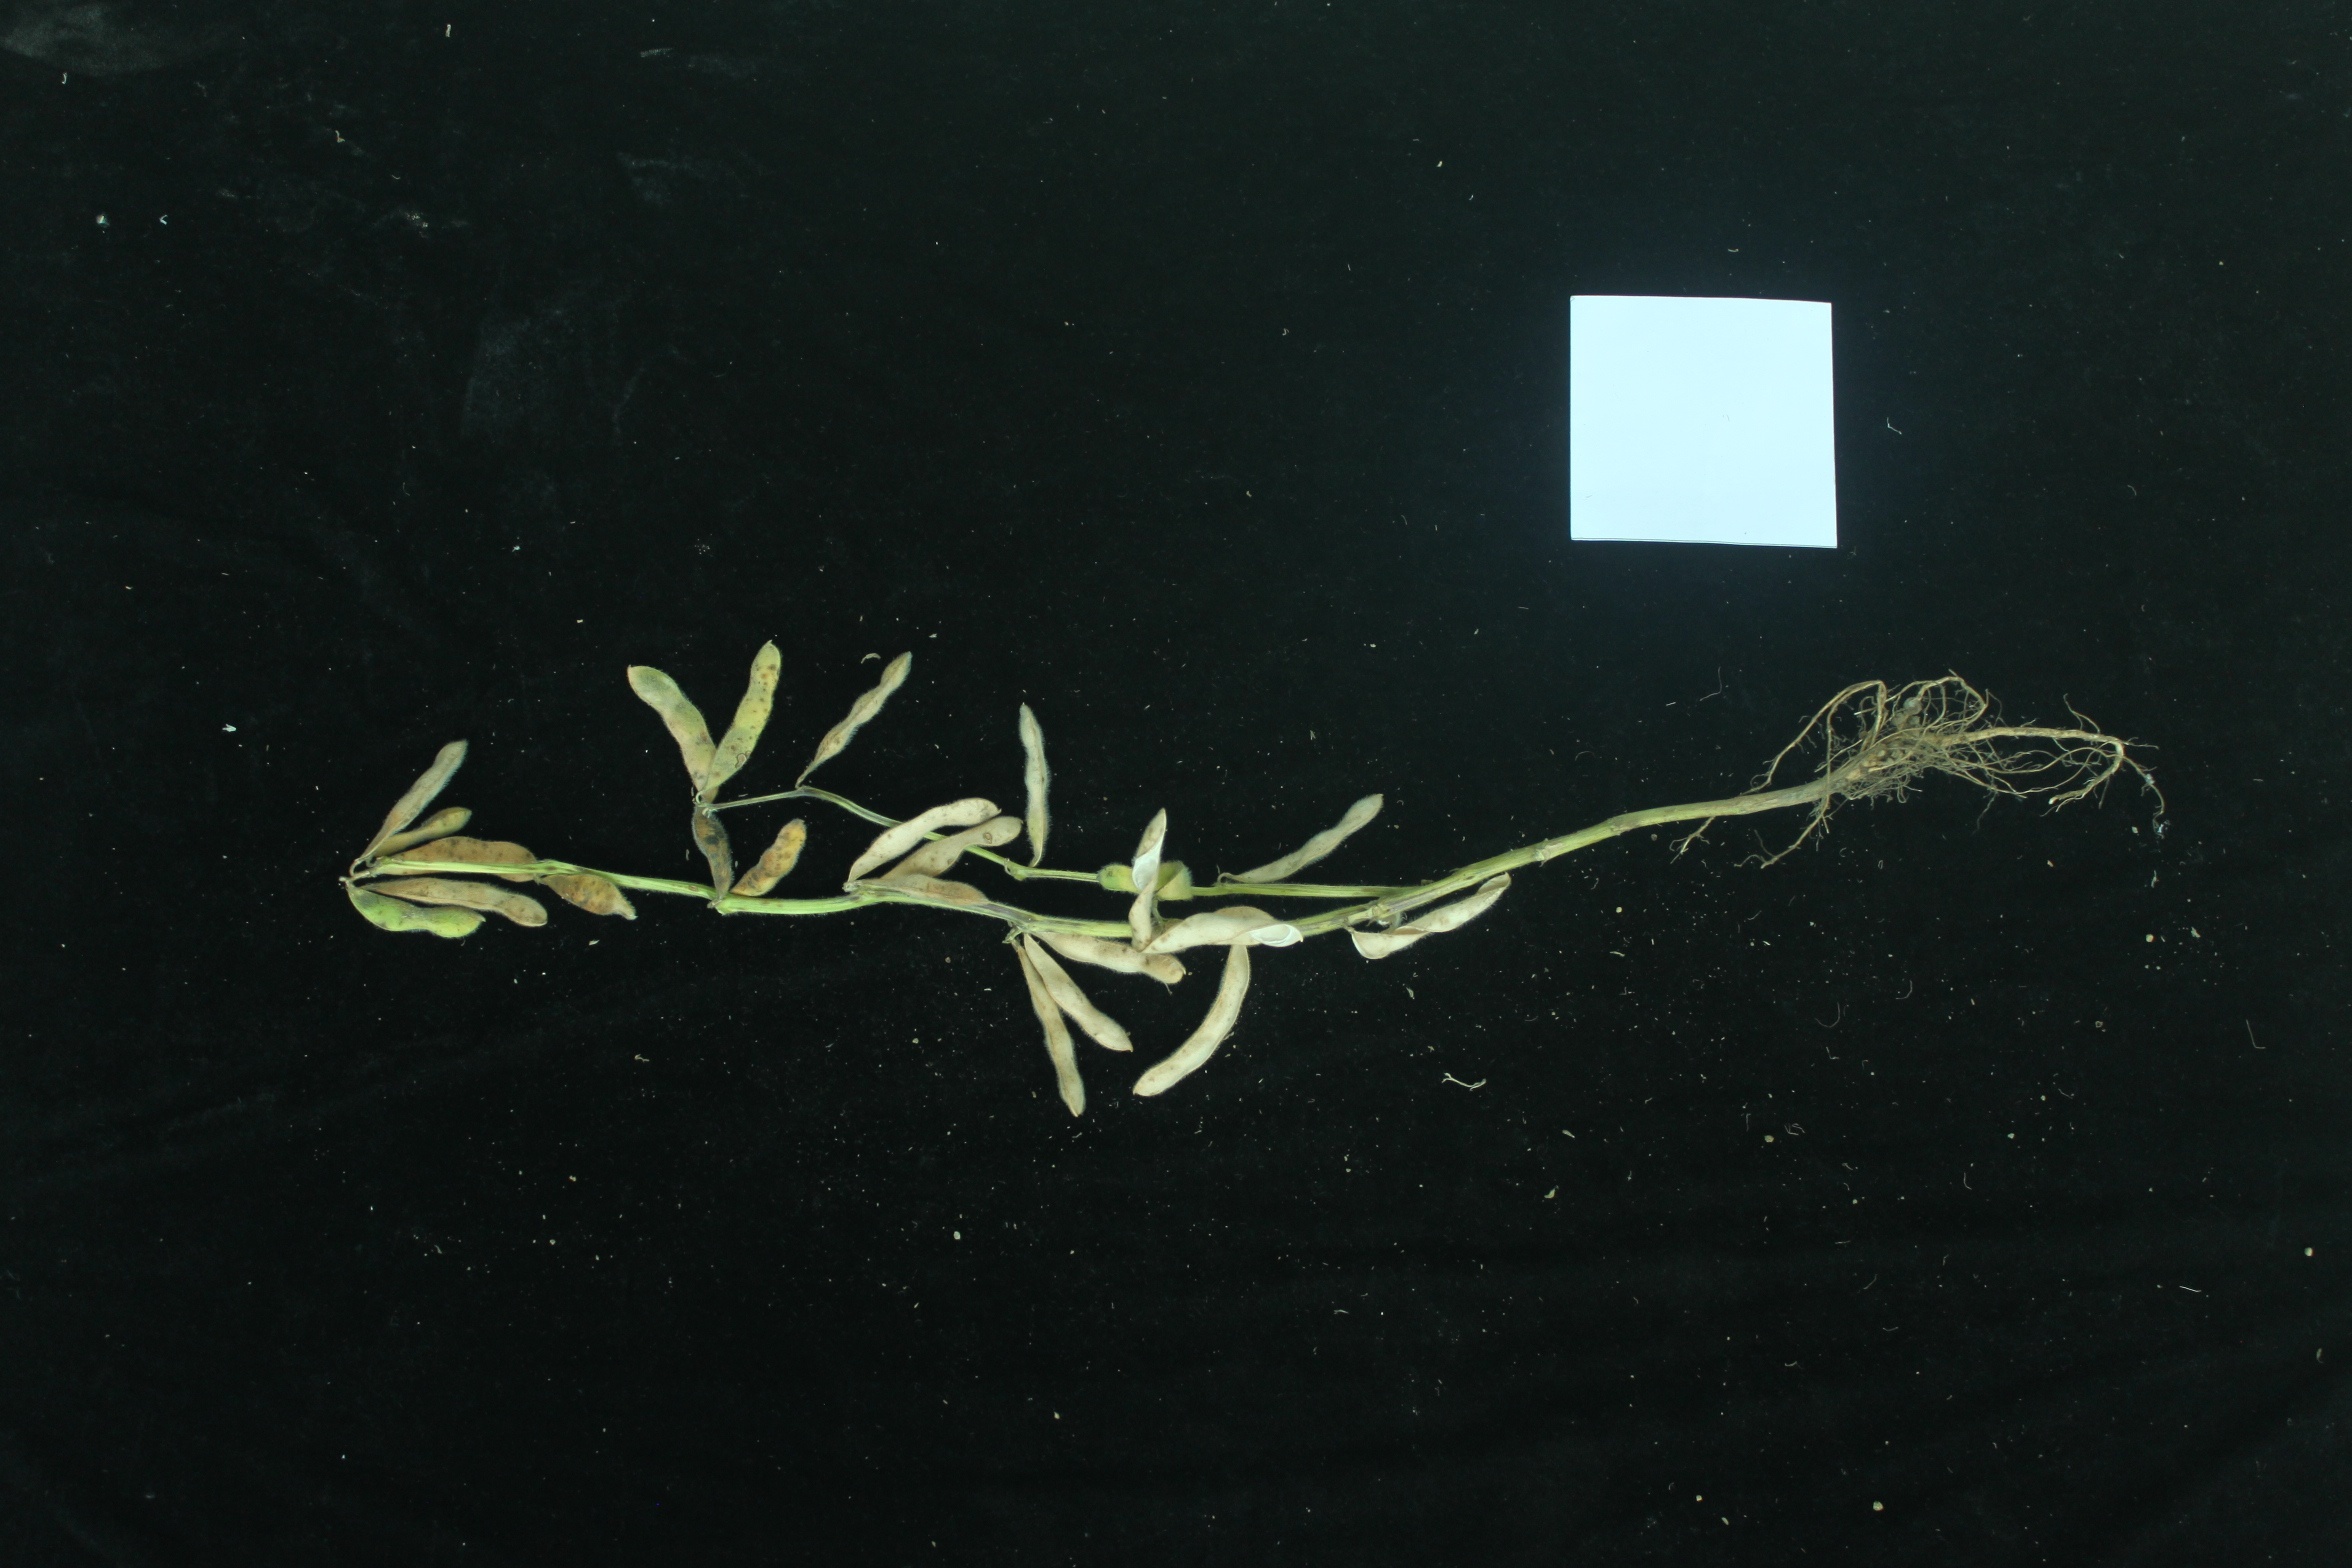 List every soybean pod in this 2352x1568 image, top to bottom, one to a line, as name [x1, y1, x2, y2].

soybean pod [702, 641, 782, 795]
soybean pod [798, 654, 911, 788]
soybean pod [627, 666, 719, 817]
soybean pod [1021, 703, 1052, 865]
soybean pod [358, 743, 463, 862]
soybean pod [1225, 793, 1383, 884]
soybean pod [848, 802, 1001, 885]
soybean pod [693, 806, 731, 905]
soybean pod [372, 809, 471, 859]
soybean pod [1127, 809, 1166, 951]
soybean pod [883, 817, 1022, 888]
soybean pod [734, 819, 806, 898]
soybean pod [359, 839, 539, 882]
soybean pod [1095, 865, 1193, 902]
soybean pod [544, 868, 635, 920]
soybean pod [853, 874, 992, 907]
soybean pod [1343, 874, 1511, 959]
soybean pod [362, 879, 547, 929]
soybean pod [346, 884, 484, 937]
soybean pod [1145, 907, 1300, 954]
soybean pod [1031, 930, 1186, 986]
soybean pod [1024, 933, 1130, 1053]
soybean pod [1133, 938, 1251, 1097]
soybean pod [1010, 939, 1083, 1119]